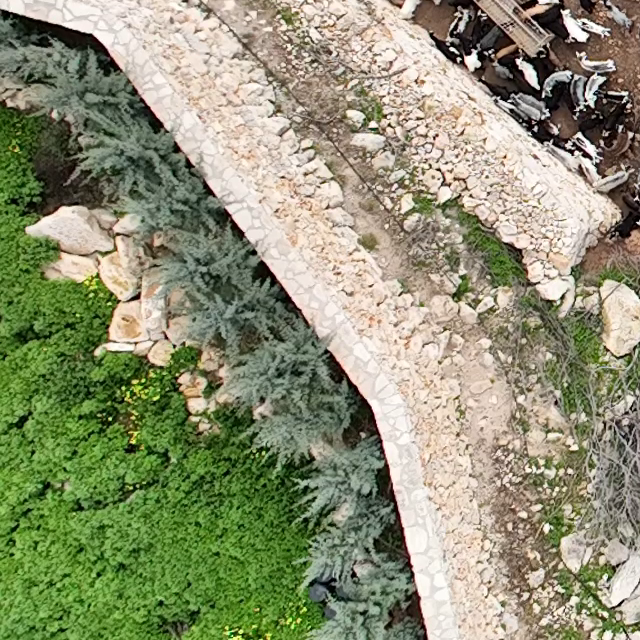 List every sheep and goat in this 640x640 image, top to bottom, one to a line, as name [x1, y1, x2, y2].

goat [398, 0, 420, 21]
goat [424, 0, 465, 5]
goat [449, 0, 481, 9]
goat [514, 0, 563, 13]
goat [576, 0, 597, 11]
goat [600, 0, 632, 28]
goat [521, 3, 551, 19]
goat [534, 4, 566, 25]
goat [447, 6, 469, 45]
goat [560, 8, 590, 42]
goat [471, 10, 487, 45]
goat [577, 18, 611, 37]
goat [479, 22, 513, 49]
goat [547, 22, 571, 41]
goat [453, 29, 481, 73]
goat [427, 31, 463, 65]
goat [496, 43, 521, 58]
goat [539, 43, 554, 80]
goat [483, 49, 514, 79]
goat [575, 50, 617, 72]
goat [499, 51, 528, 66]
goat [516, 58, 539, 90]
goat [508, 63, 539, 97]
goat [541, 71, 572, 98]
goat [571, 74, 587, 111]
goat [585, 74, 607, 109]
goat [477, 77, 511, 99]
goat [592, 88, 628, 103]
goat [563, 90, 579, 121]
goat [508, 93, 539, 121]
goat [518, 93, 551, 120]
goat [491, 96, 531, 126]
goat [602, 99, 629, 136]
goat [577, 112, 602, 131]
goat [542, 118, 559, 137]
goat [525, 127, 575, 149]
goat [573, 132, 603, 165]
goat [599, 133, 633, 157]
goat [543, 140, 578, 171]
goat [574, 150, 601, 184]
goat [593, 164, 635, 193]
goat [634, 167, 639, 202]
goat [621, 194, 639, 214]
goat [609, 214, 639, 239]